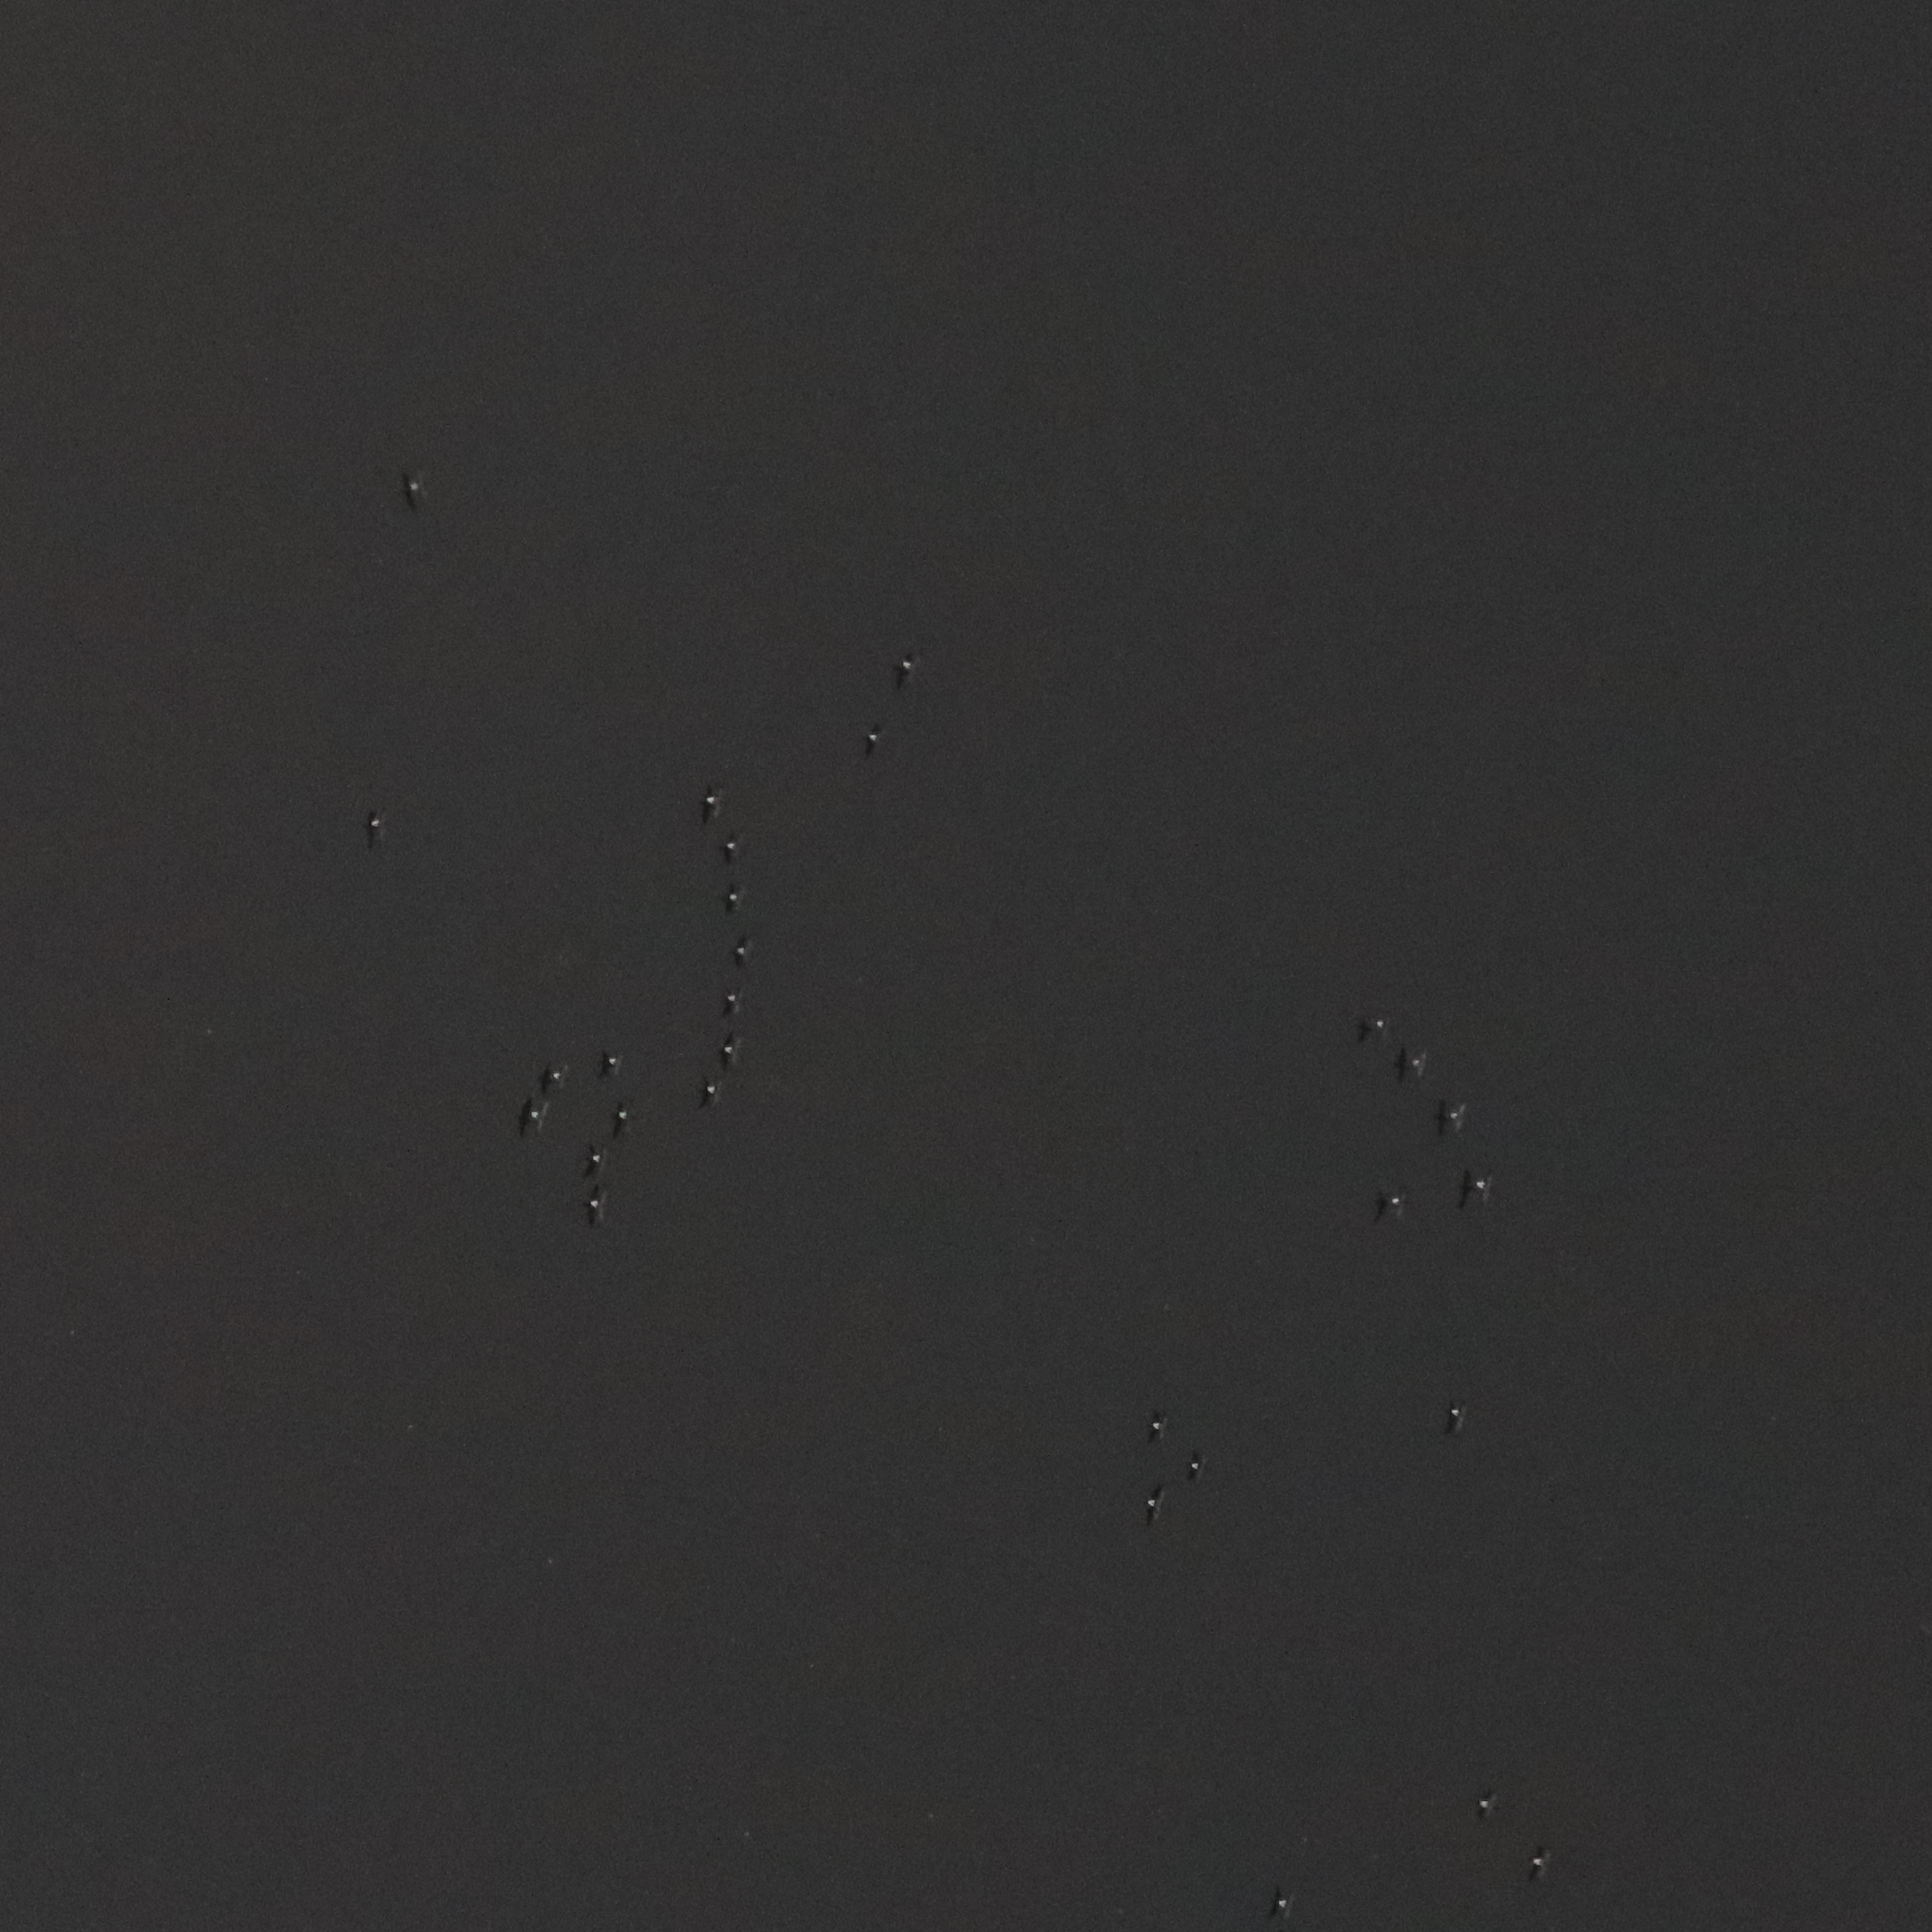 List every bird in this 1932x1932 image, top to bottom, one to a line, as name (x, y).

brant (419, 492)
brant (906, 676)
brant (873, 734)
brant (717, 794)
brant (391, 823)
brant (731, 841)
brant (737, 899)
brant (746, 949)
brant (742, 991)
brant (1386, 1018)
brant (734, 1050)
brant (614, 1065)
brant (1423, 1068)
brant (563, 1074)
brant (713, 1098)
brant (619, 1109)
brant (541, 1116)
brant (1463, 1125)
brant (594, 1167)
brant (1469, 1190)
brant (1389, 1204)
brant (607, 1213)
brant (1456, 1417)
brant (1162, 1422)
brant (1205, 1468)
brant (1155, 1503)
brant (1484, 1805)
brant (1539, 1863)
brant (1284, 1910)